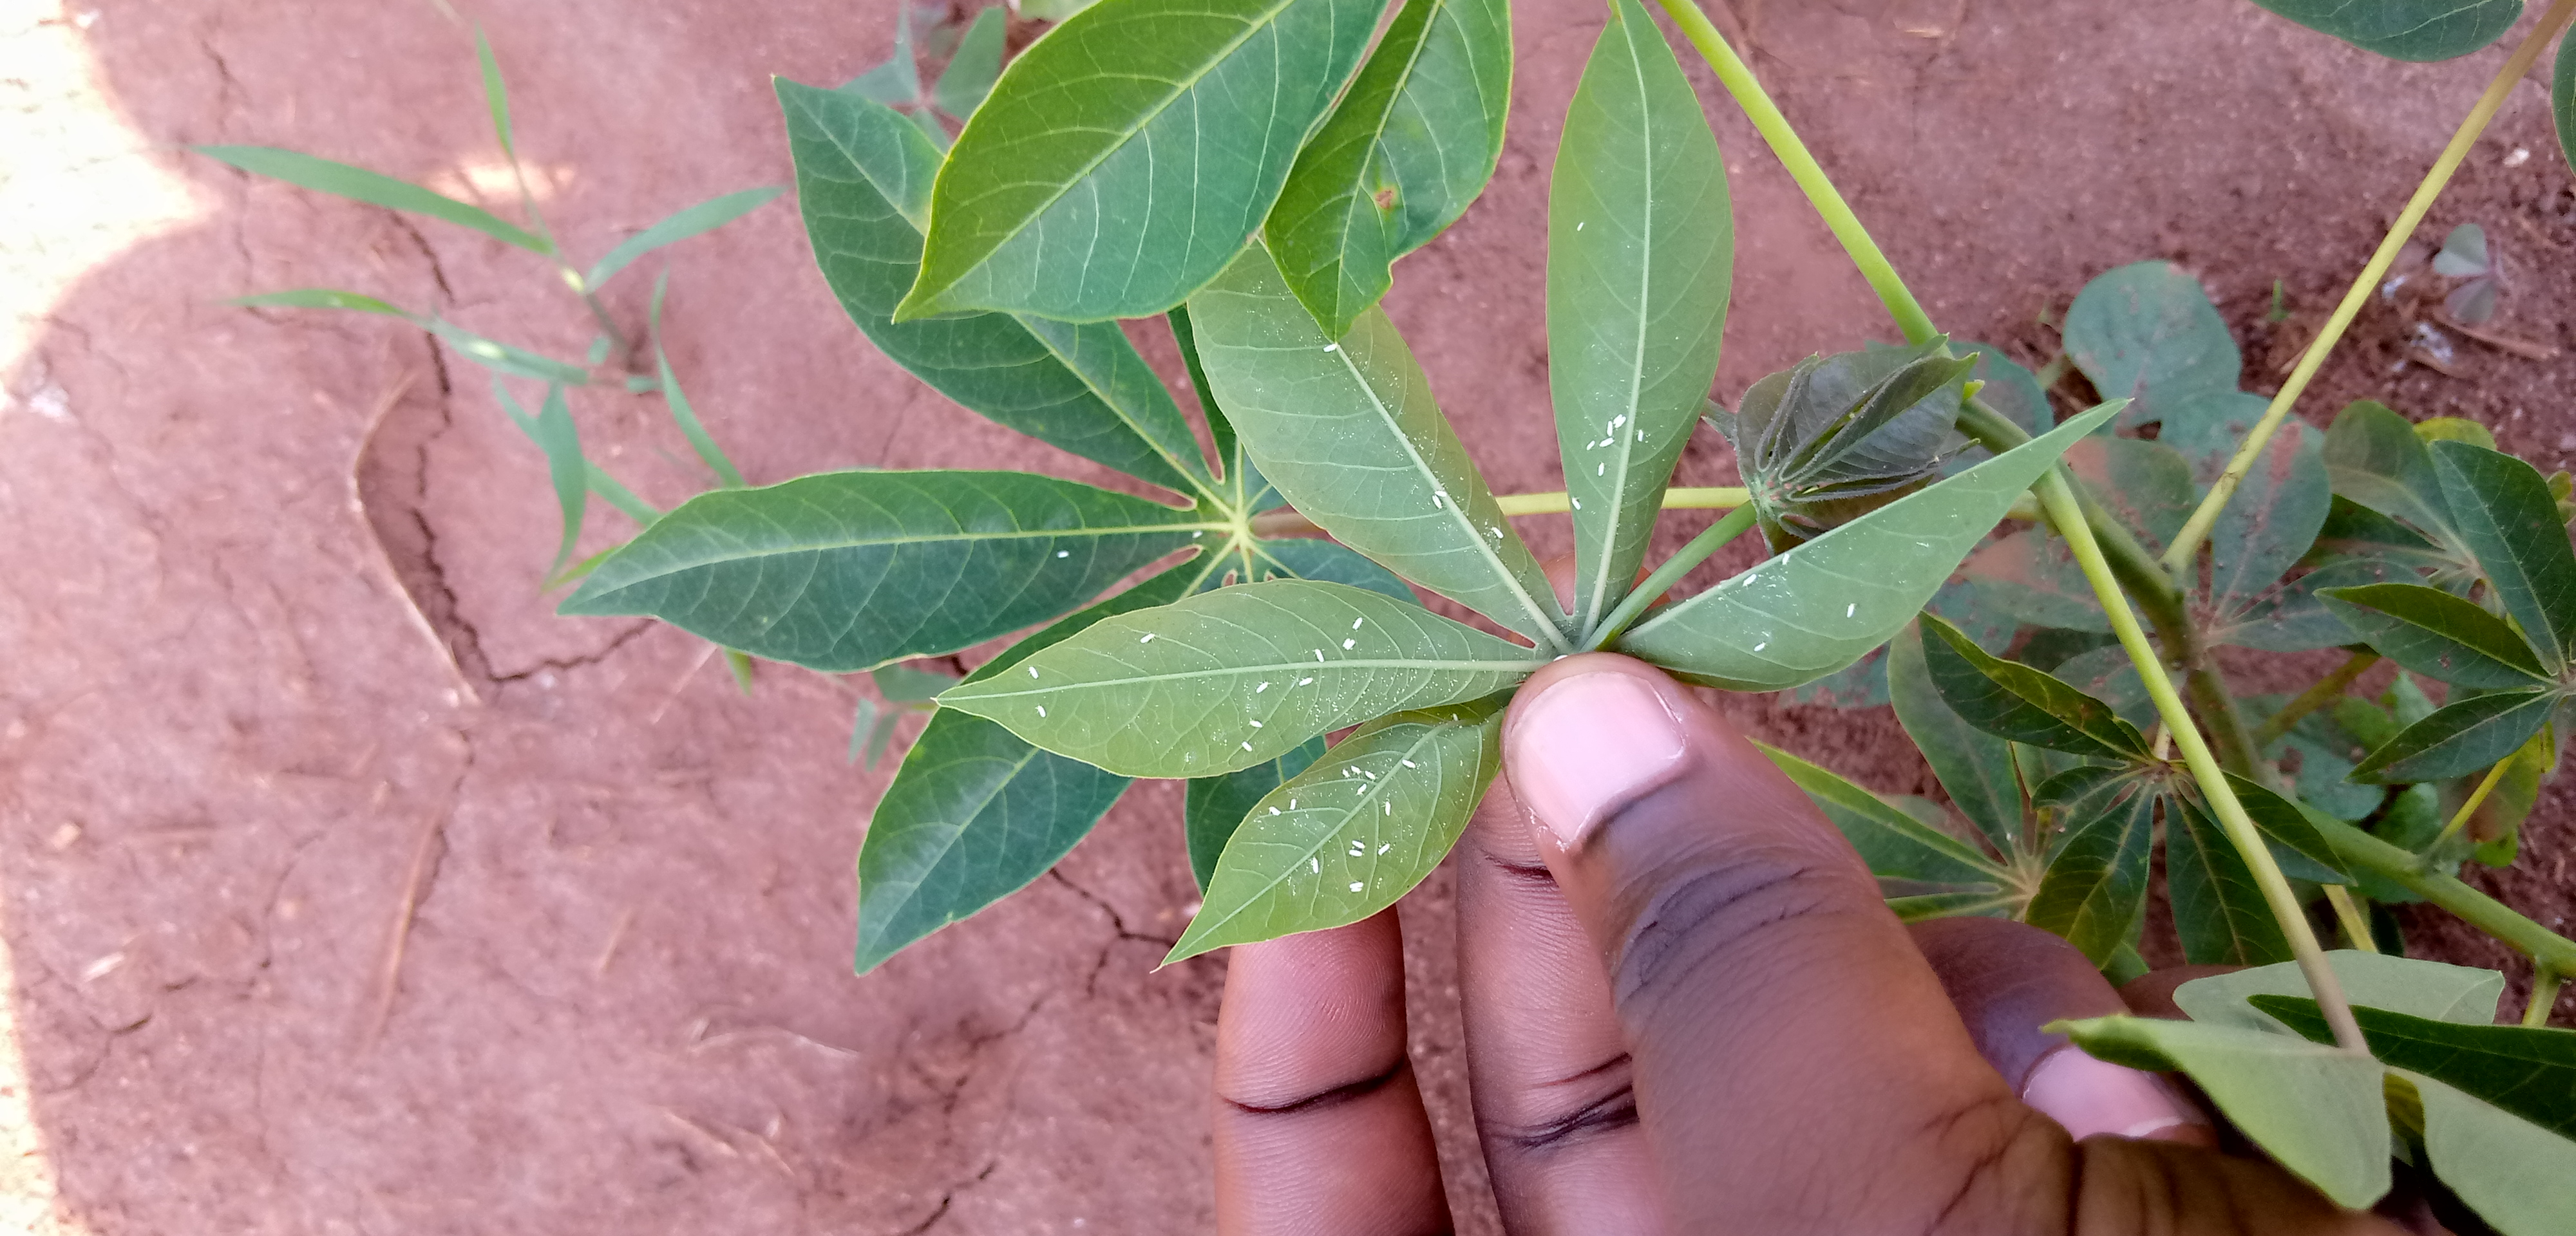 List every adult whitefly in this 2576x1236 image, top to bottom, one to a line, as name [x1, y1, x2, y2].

whitefly [1575, 220, 1588, 234]
whitefly [1320, 341, 1340, 355]
whitefly [1612, 411, 1624, 426]
whitefly [1616, 415, 1627, 430]
whitefly [1605, 418, 1615, 440]
whitefly [1636, 427, 1646, 445]
whitefly [1597, 436, 1616, 449]
whitefly [1583, 437, 1597, 453]
whitefly [1596, 463, 1609, 480]
whitefly [1432, 489, 1449, 498]
whitefly [1431, 492, 1444, 510]
whitefly [1569, 493, 1584, 512]
whitefly [1487, 525, 1506, 542]
whitefly [1190, 529, 1204, 540]
whitefly [1054, 547, 1074, 562]
whitefly [1779, 549, 1794, 566]
whitefly [1741, 570, 1760, 589]
whitefly [1842, 601, 1858, 621]
whitefly [1350, 613, 1367, 633]
whitefly [1137, 629, 1159, 649]
whitefly [1341, 635, 1351, 649]
whitefly [1750, 637, 1771, 657]
whitefly [1347, 638, 1356, 650]
whitefly [1312, 646, 1329, 664]
whitefly [1025, 663, 1041, 682]
whitefly [1296, 673, 1315, 690]
whitefly [1253, 677, 1271, 698]
whitefly [1034, 700, 1050, 720]
whitefly [1450, 711, 1461, 723]
whitefly [1247, 715, 1265, 731]
whitefly [1239, 736, 1256, 755]
whitefly [1399, 757, 1418, 771]
whitefly [1349, 763, 1363, 776]
whitefly [1340, 766, 1351, 780]
whitefly [1363, 769, 1378, 782]
whitefly [1354, 782, 1368, 798]
whitefly [1286, 795, 1298, 813]
whitefly [1379, 798, 1397, 821]
whitefly [1265, 804, 1285, 818]
whitefly [2003, 830, 2016, 843]
whitefly [1350, 838, 1367, 852]
whitefly [1376, 839, 1391, 859]
whitefly [1347, 848, 1363, 859]
whitefly [1310, 852, 1321, 876]
whitefly [1347, 880, 1365, 888]
whitefly [1349, 887, 1363, 894]